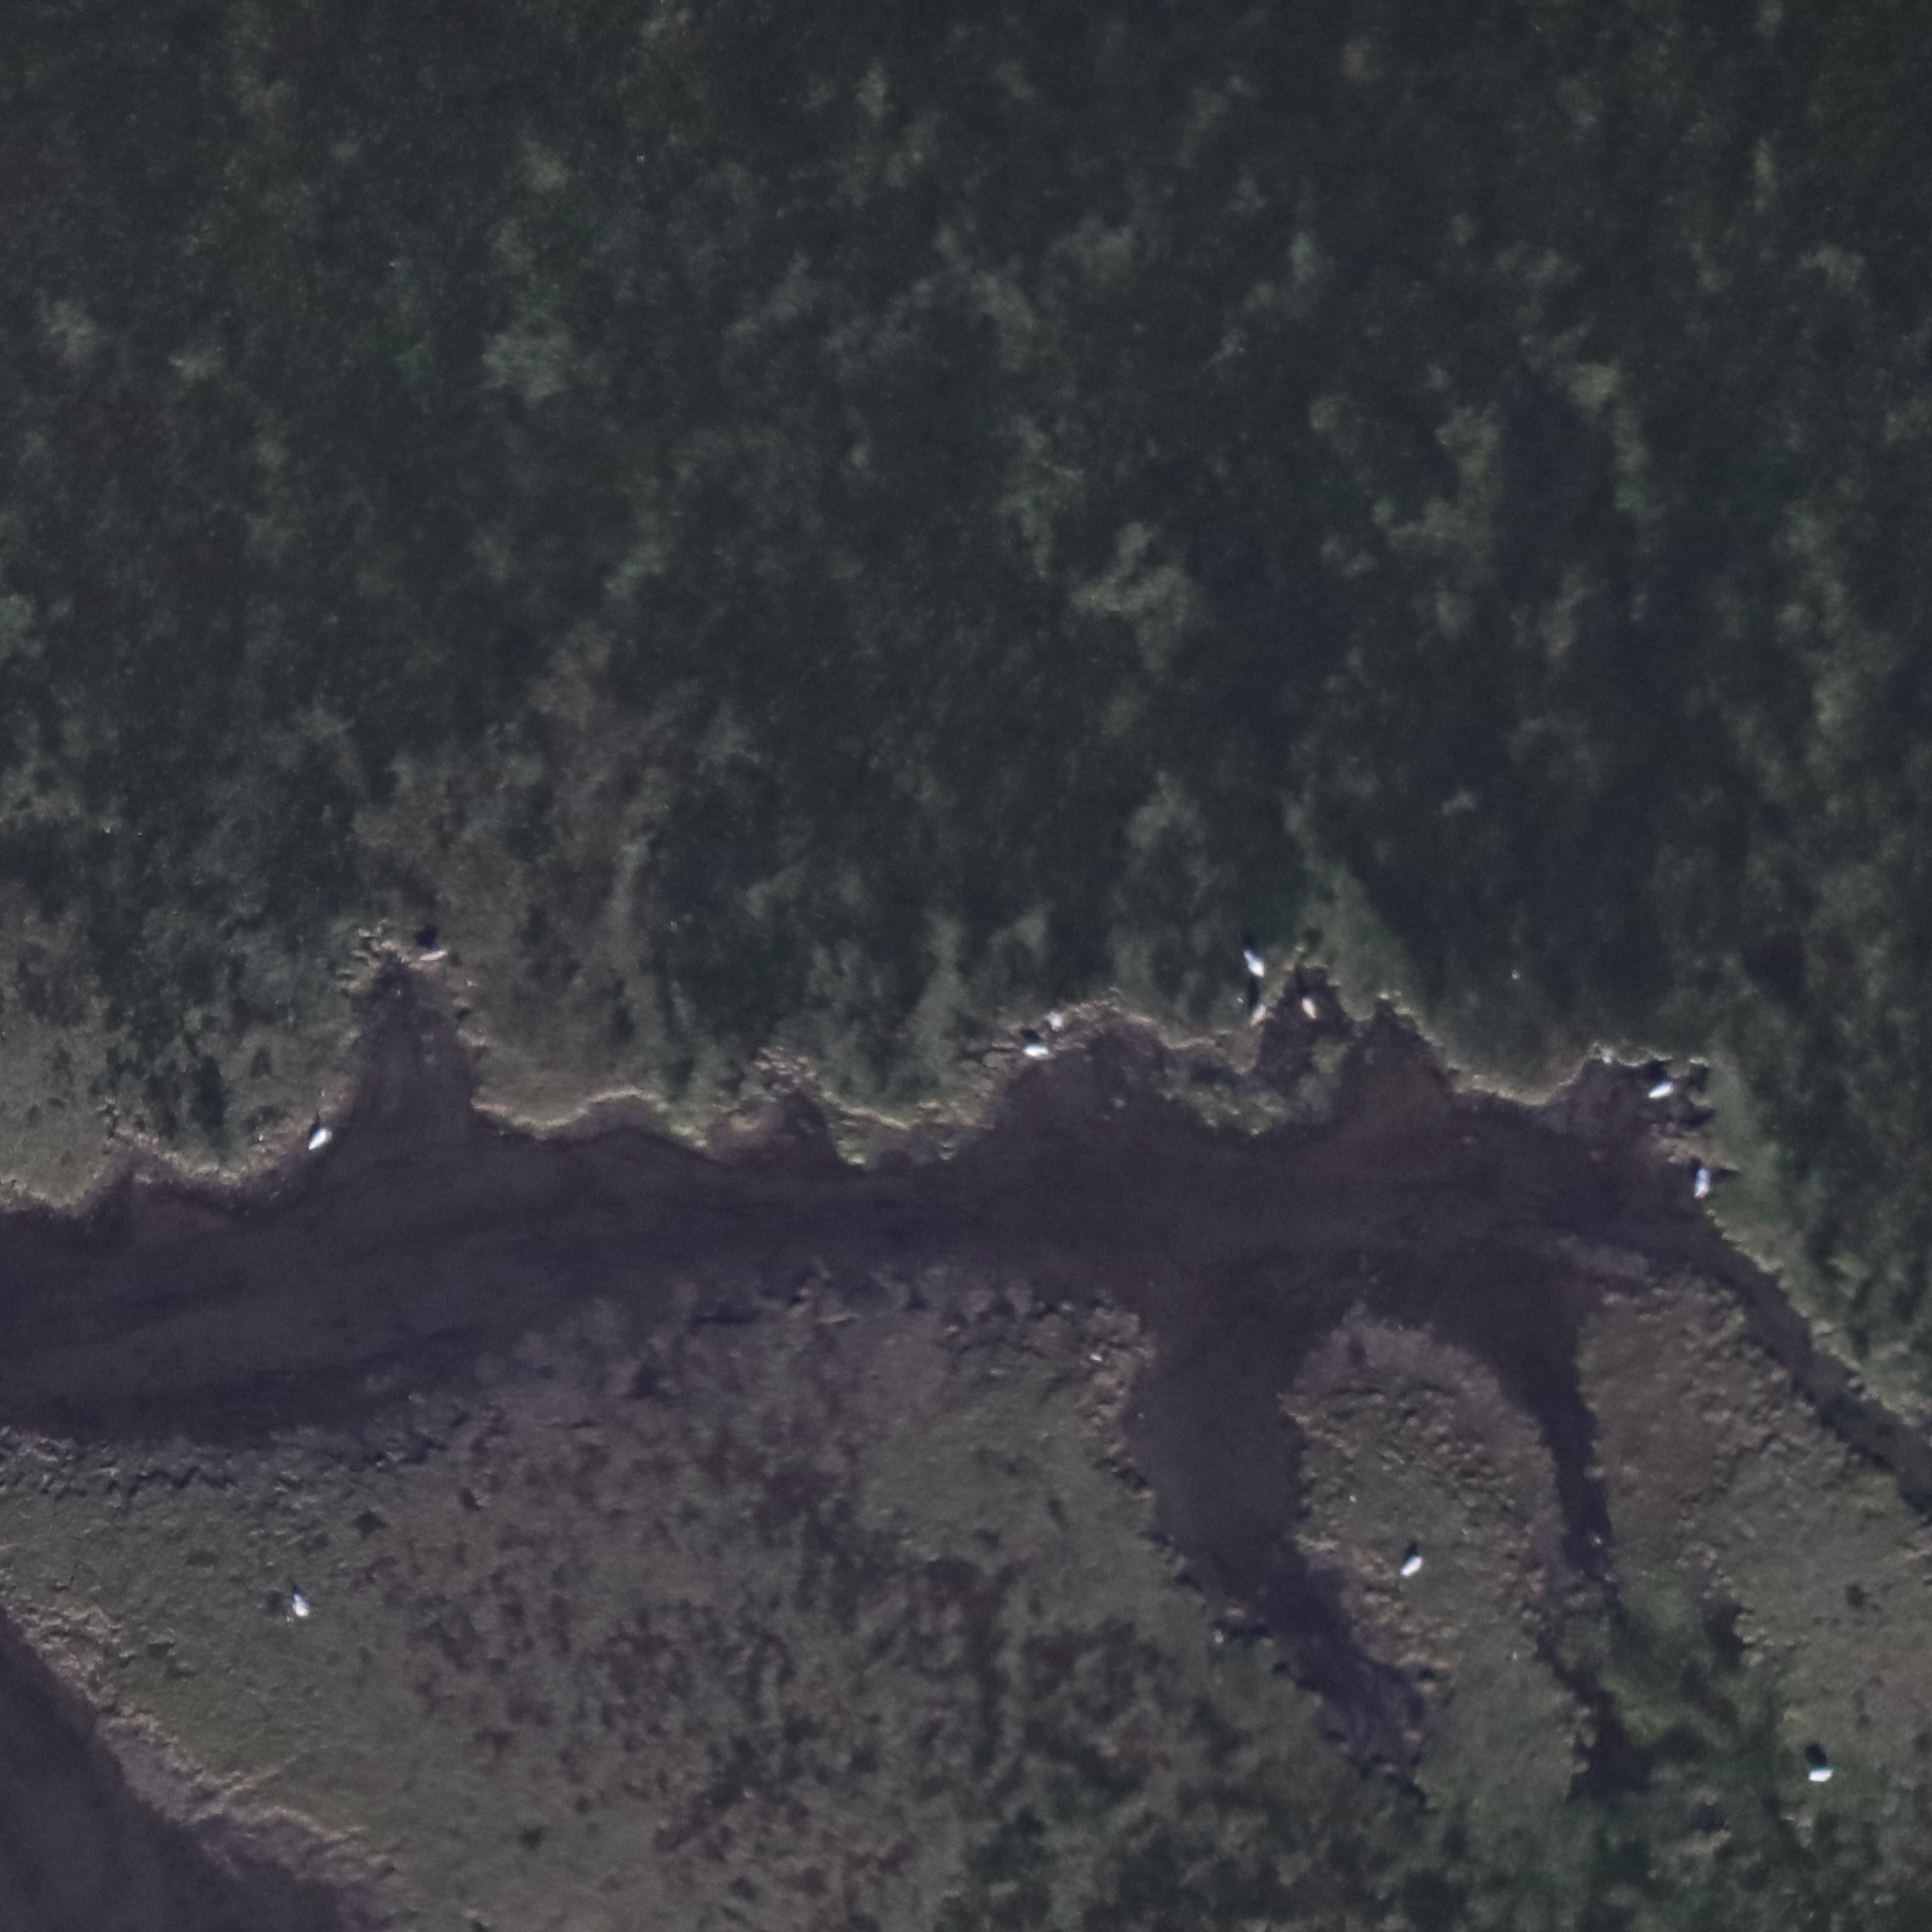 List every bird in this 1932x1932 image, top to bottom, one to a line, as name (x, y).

gull (1252, 967)
gull (1304, 1006)
gull (1263, 1014)
gull (1054, 1019)
gull (1036, 1051)
gull (1660, 1089)
gull (316, 1137)
gull (1699, 1181)
gull (1414, 1564)
gull (301, 1605)
gull (1815, 1774)